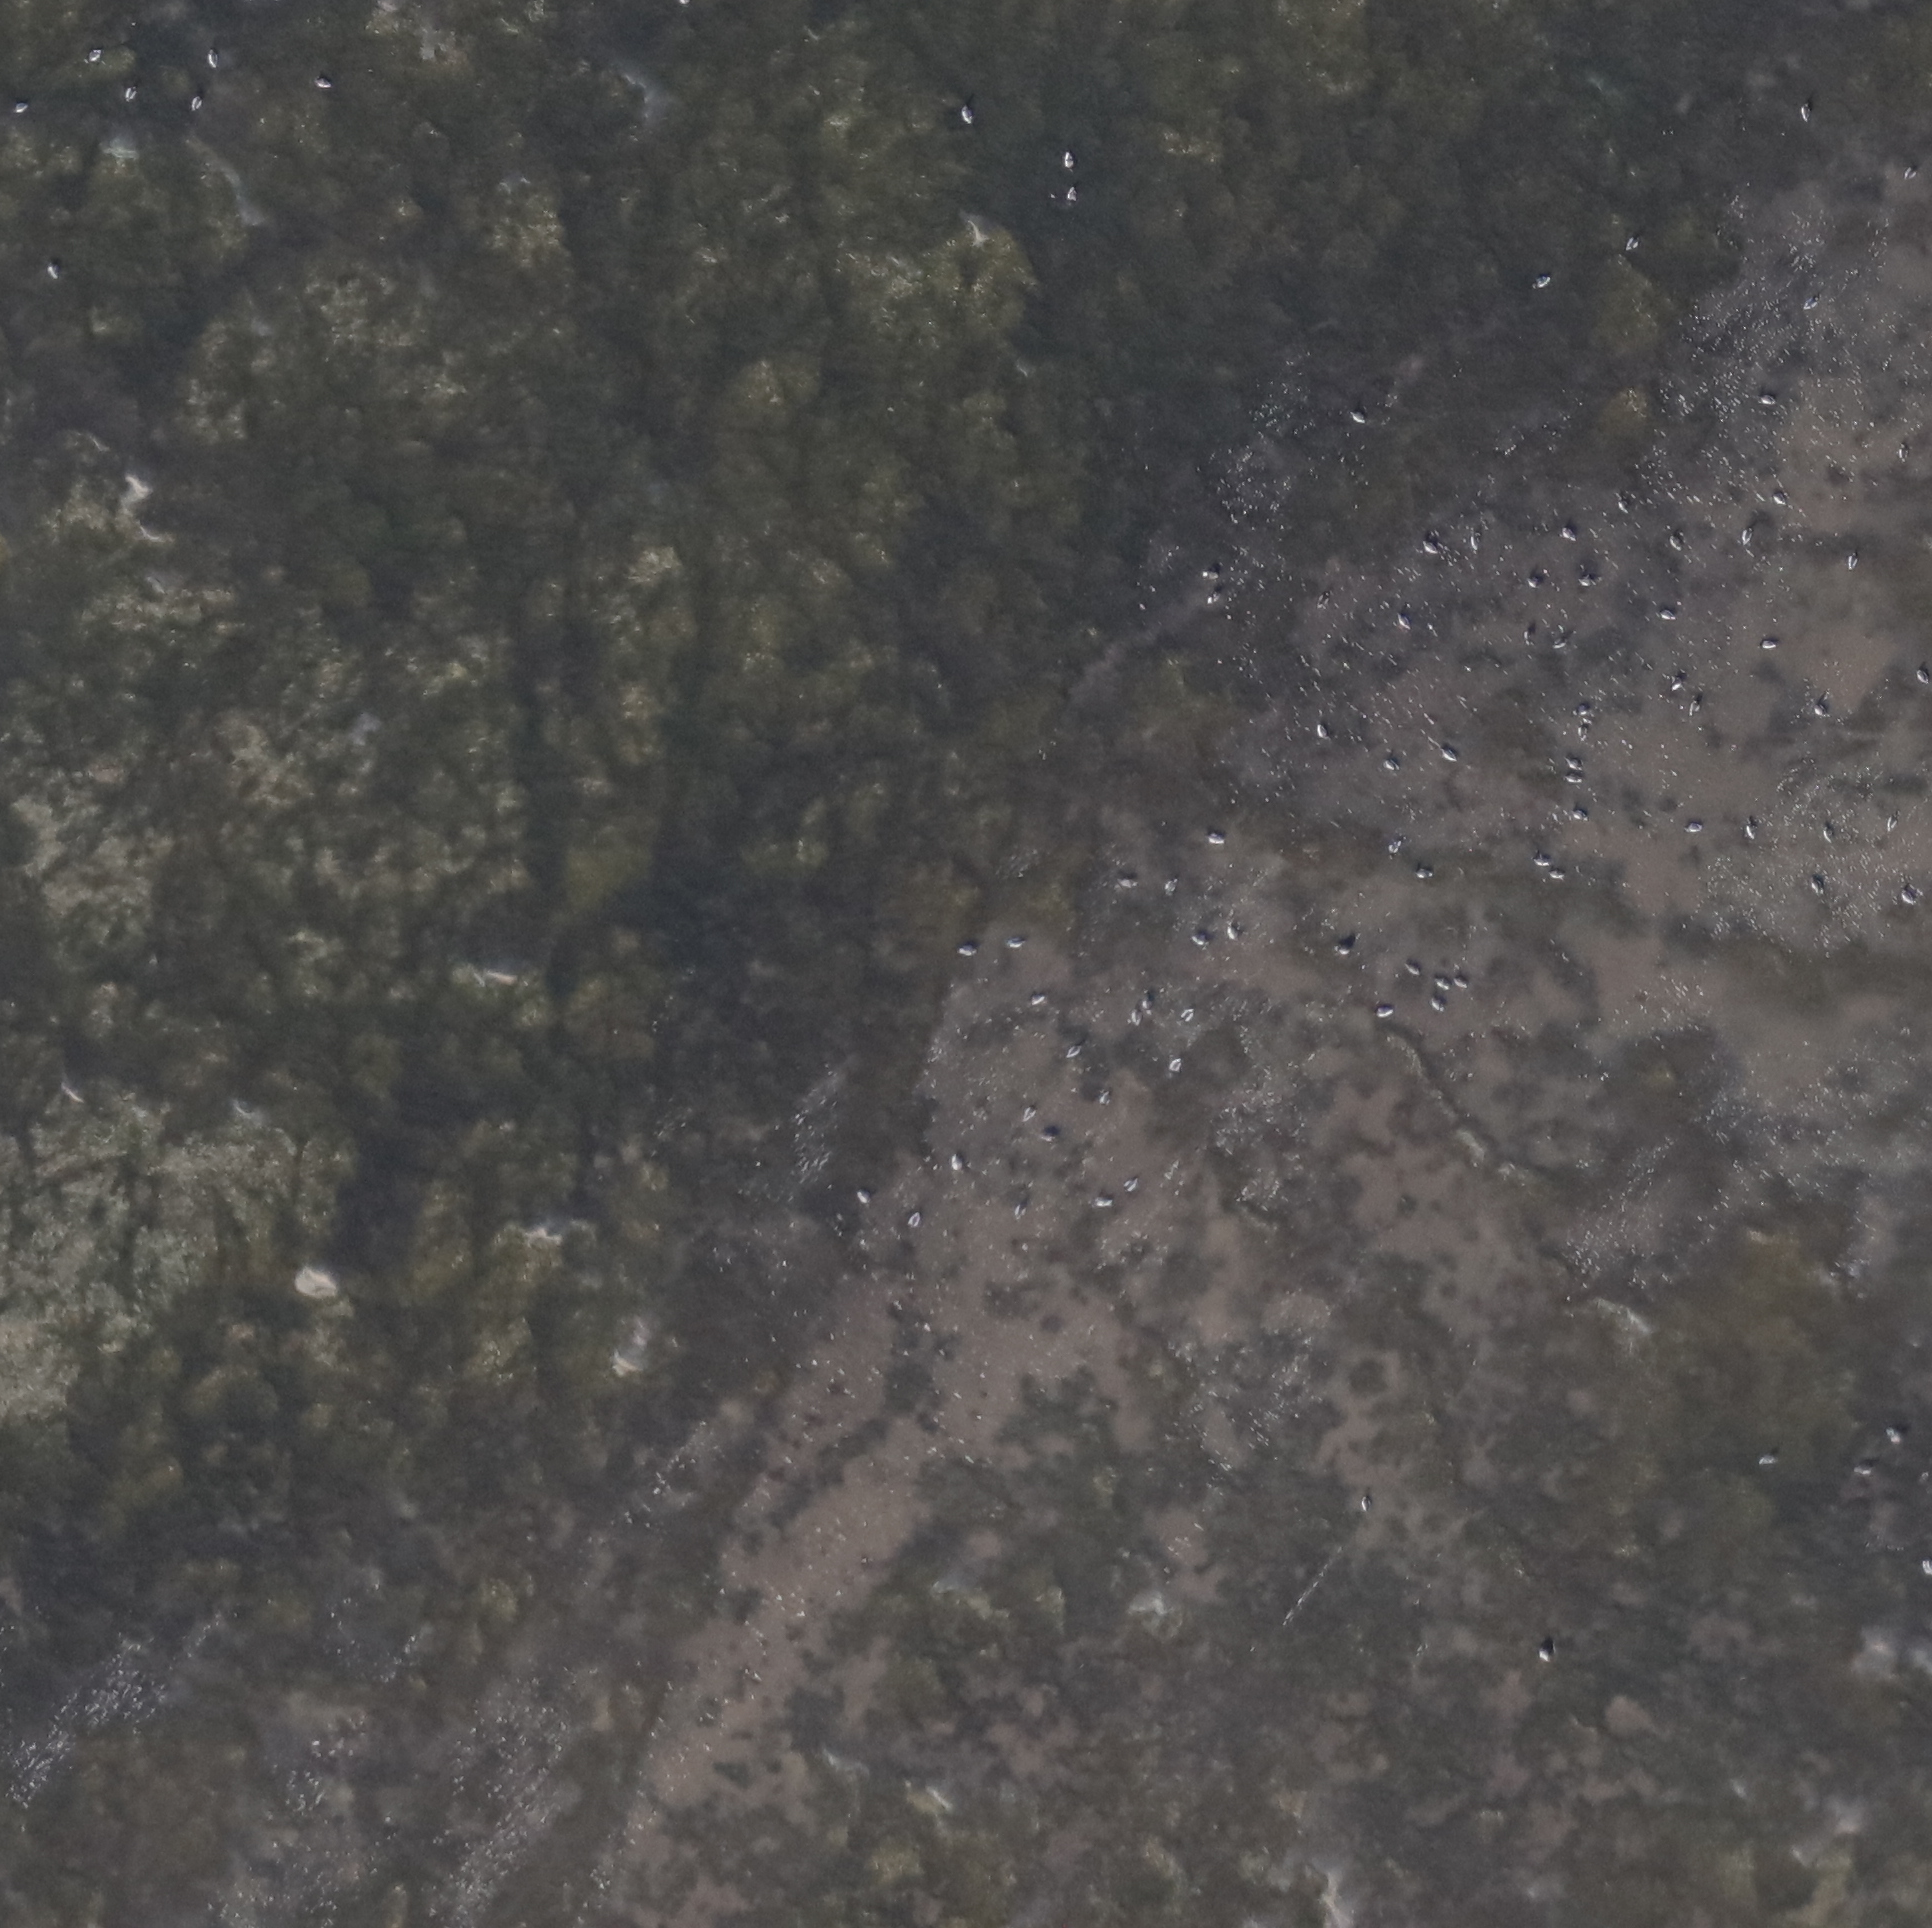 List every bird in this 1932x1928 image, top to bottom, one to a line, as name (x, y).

brant (97, 57)
brant (211, 61)
brant (324, 84)
brant (130, 95)
brant (201, 104)
brant (23, 106)
brant (968, 114)
brant (1801, 116)
brant (1071, 161)
brant (1907, 169)
brant (1069, 195)
brant (1630, 242)
brant (55, 271)
brant (1538, 280)
brant (1815, 305)
brant (1768, 398)
brant (1360, 412)
brant (1903, 451)
brant (1786, 498)
brant (1625, 507)
brant (1746, 535)
brant (1566, 539)
brant (1436, 542)
brant (1480, 547)
brant (1677, 550)
brant (1849, 553)
brant (1210, 576)
brant (1595, 577)
brant (1533, 588)
brant (1221, 602)
brant (1325, 602)
brant (1673, 616)
brant (1403, 631)
brant (1529, 641)
brant (1561, 650)
brant (1778, 650)
brant (1925, 678)
brant (1678, 680)
brant (1585, 707)
brant (1821, 711)
brant (1698, 712)
brant (1325, 732)
brant (1583, 733)
brant (1452, 755)
brant (1576, 758)
brant (1395, 771)
brant (1573, 780)
brant (1579, 814)
brant (1890, 827)
brant (1762, 828)
brant (1702, 830)
brant (1834, 834)
brant (1220, 836)
brant (1397, 843)
brant (1540, 861)
brant (1431, 871)
brant (1557, 877)
brant (1130, 880)
brant (1169, 886)
brant (1918, 893)
brant (1819, 894)
brant (1234, 936)
brant (1022, 941)
brant (1203, 942)
brant (971, 949)
brant (1344, 949)
brant (1417, 969)
brant (1456, 977)
brant (1438, 982)
brant (1033, 997)
brant (1150, 1001)
brant (1437, 1006)
brant (1394, 1009)
brant (1188, 1010)
brant (1136, 1021)
brant (1071, 1055)
brant (1178, 1055)
brant (1110, 1101)
brant (1026, 1107)
brant (1052, 1137)
brant (951, 1161)
brant (1131, 1187)
brant (862, 1196)
brant (1105, 1203)
brant (1014, 1214)
brant (915, 1220)
brant (1892, 1430)
brant (1773, 1461)
brant (1864, 1475)
brant (1363, 1503)
brant (1542, 1654)